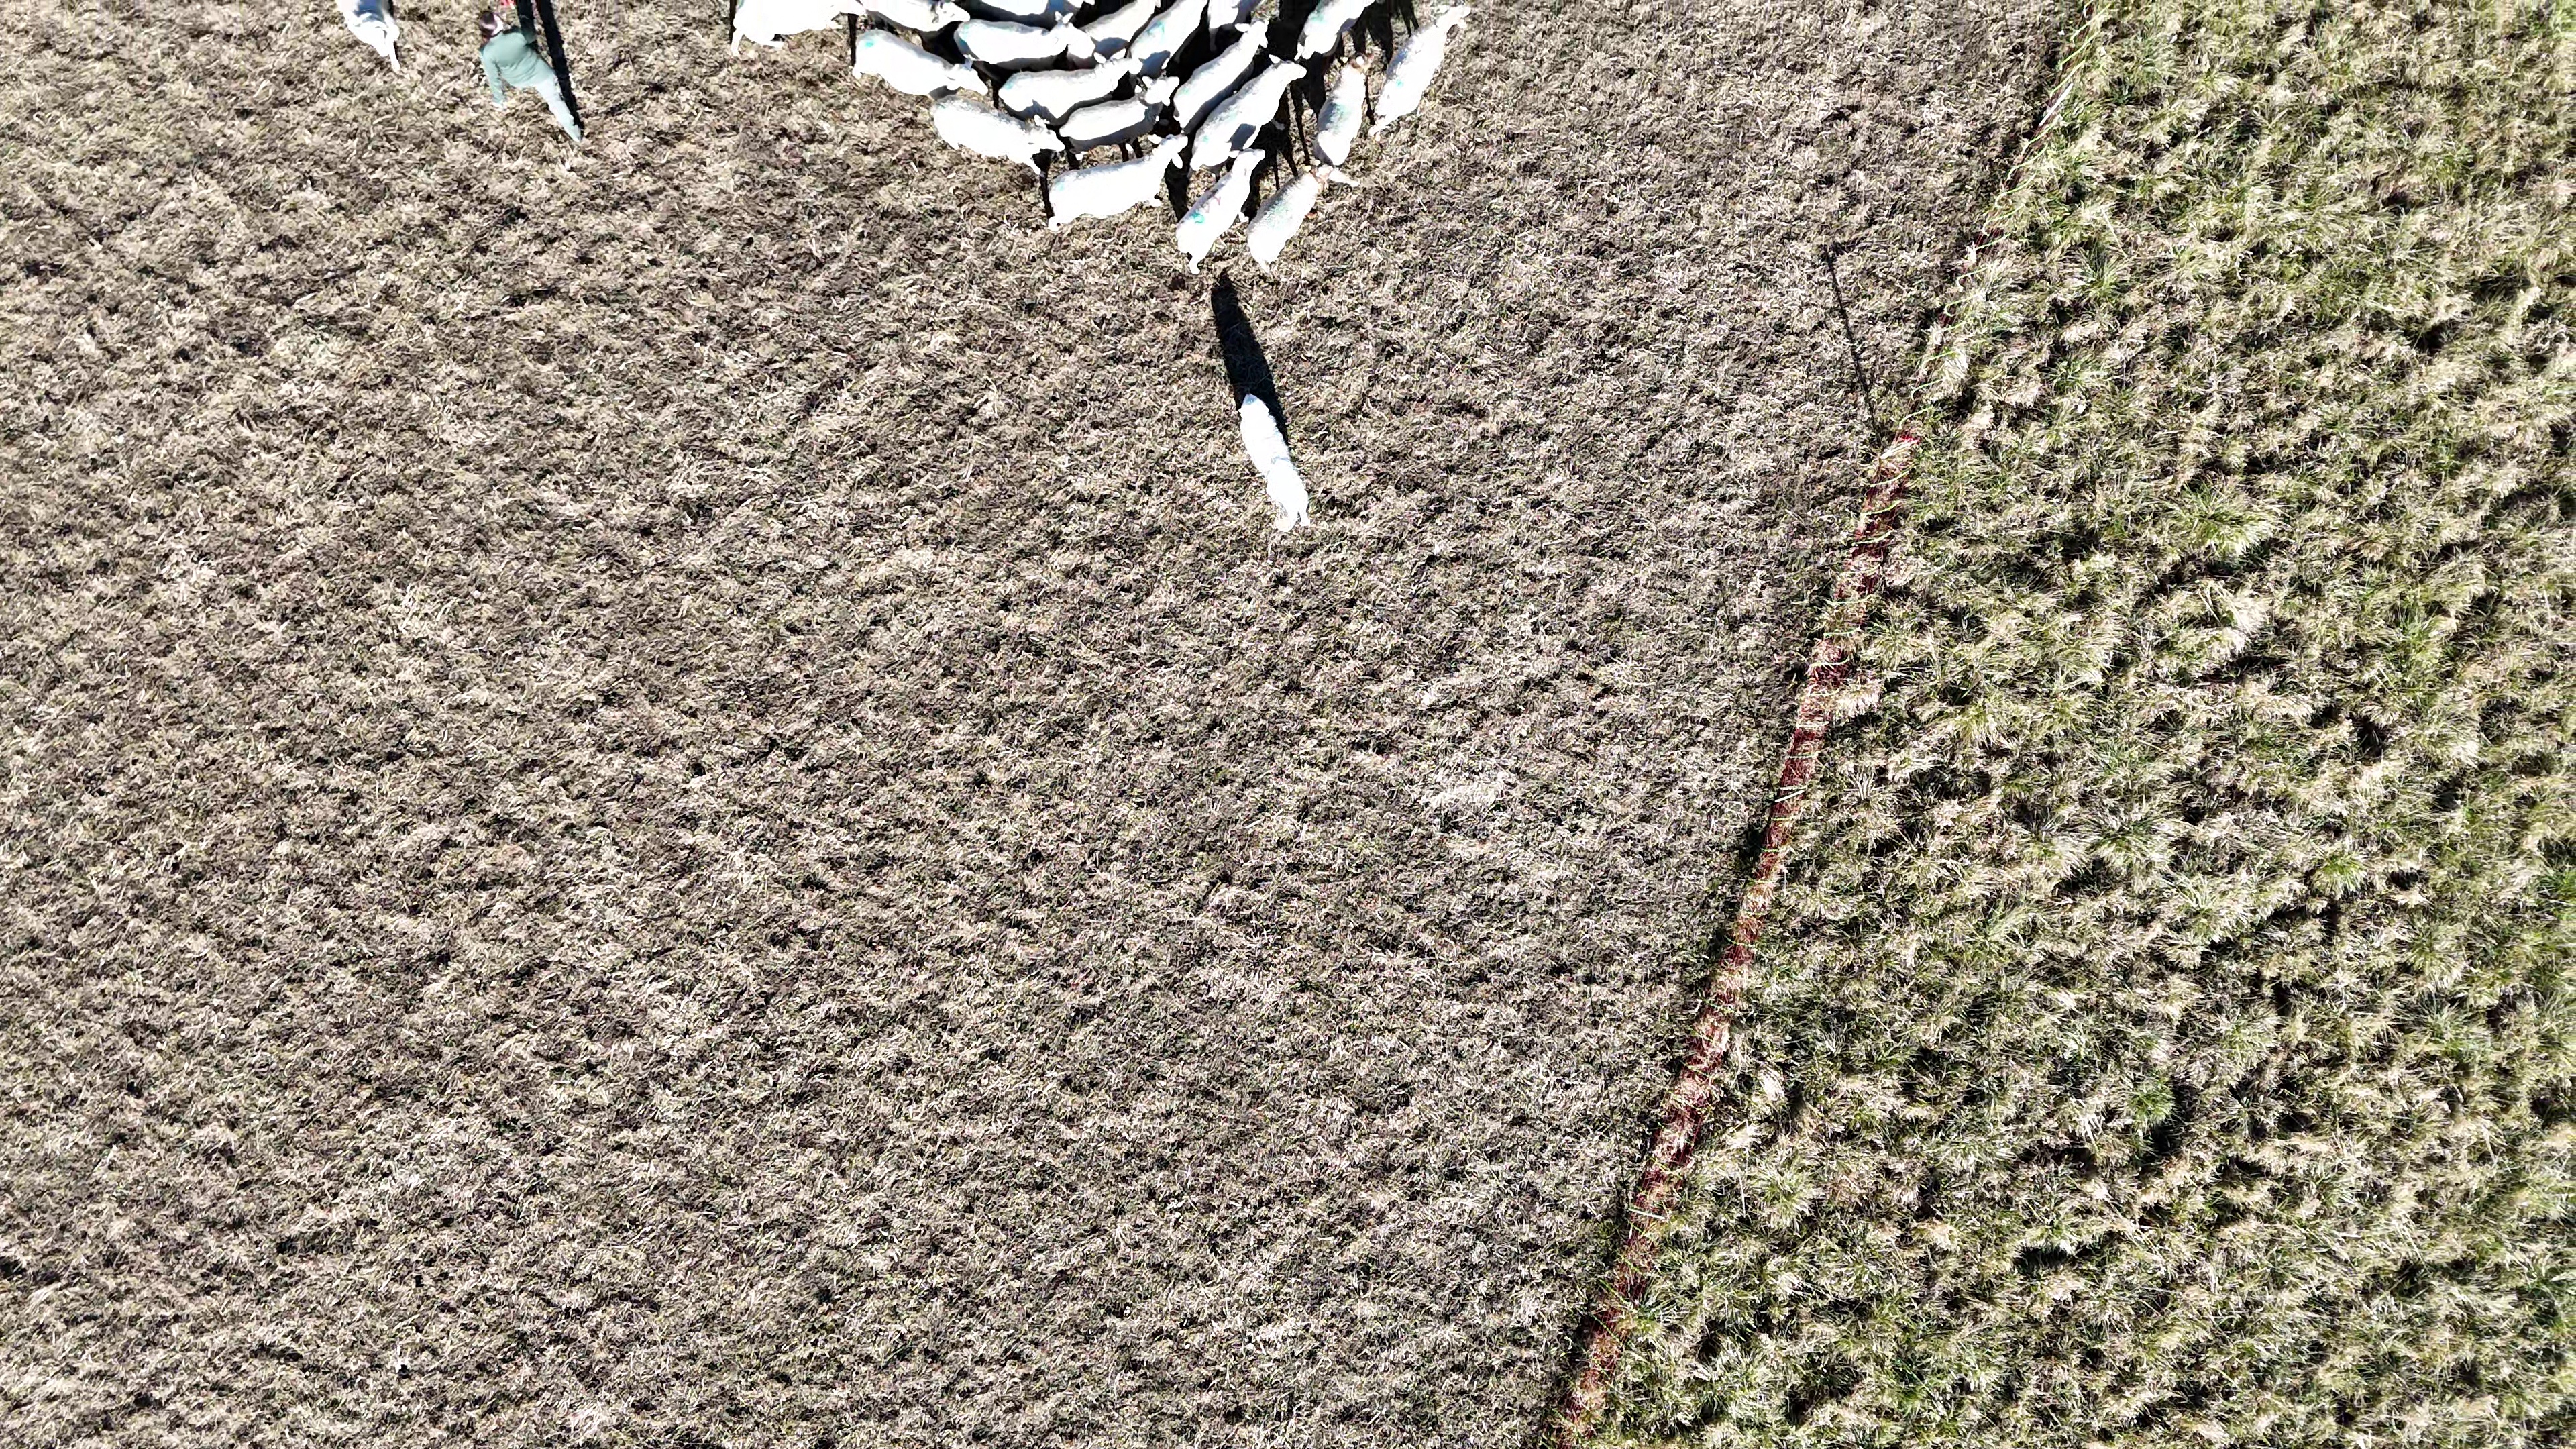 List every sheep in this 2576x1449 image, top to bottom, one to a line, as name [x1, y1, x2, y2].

sheep [730, 0, 866, 57]
sheep [859, 0, 970, 51]
sheep [1066, 0, 1161, 70]
sheep [1127, 0, 1209, 89]
sheep [1208, 0, 1259, 57]
sheep [1293, 0, 1376, 61]
sheep [1367, 5, 1472, 141]
sheep [953, 11, 1088, 81]
sheep [1174, 21, 1268, 136]
sheep [851, 29, 989, 101]
sheep [998, 52, 1134, 130]
sheep [1312, 52, 1375, 165]
sheep [1187, 54, 1307, 183]
sheep [1059, 76, 1180, 169]
sheep [930, 95, 1065, 178]
sheep [1048, 134, 1189, 232]
sheep [1176, 147, 1265, 275]
sheep [1246, 158, 1334, 273]